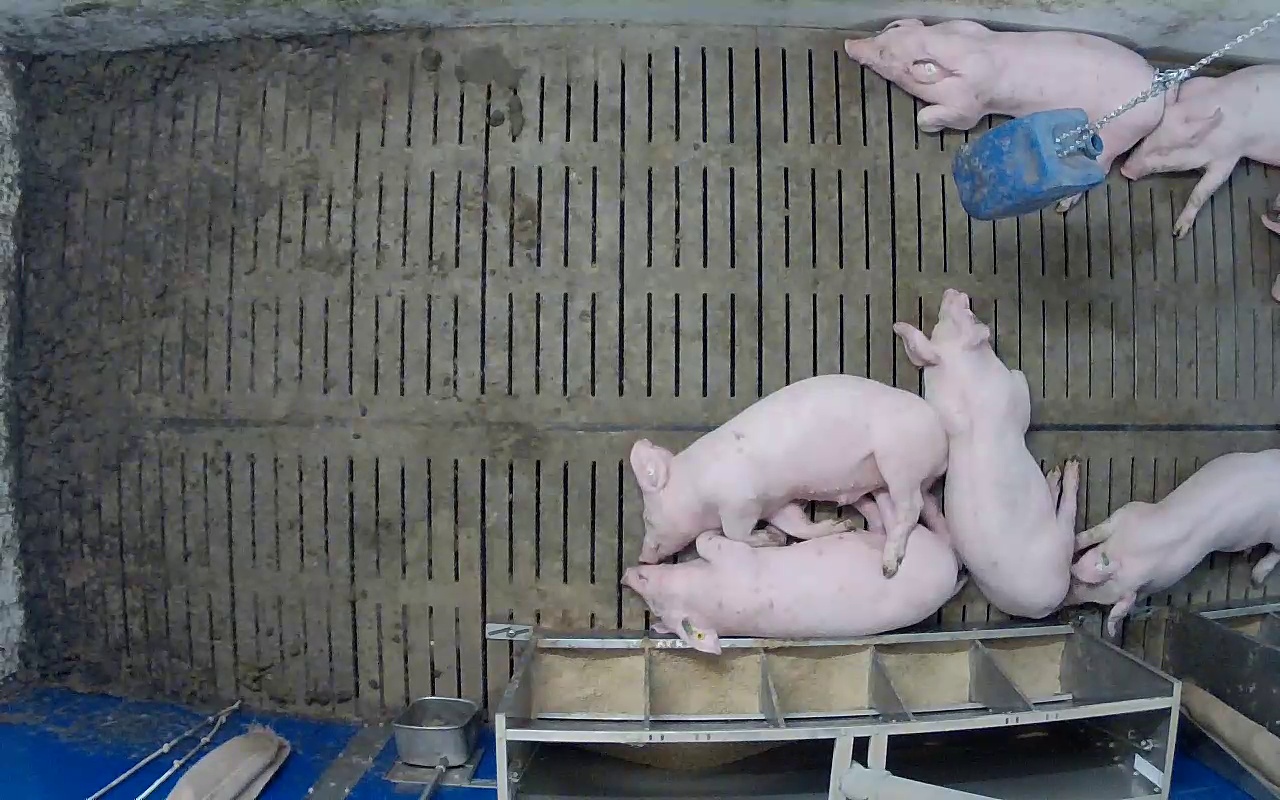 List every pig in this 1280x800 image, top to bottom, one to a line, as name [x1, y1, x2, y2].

pig [843, 18, 1165, 218]
pig [1121, 62, 1279, 241]
pig [890, 288, 1081, 621]
pig [631, 374, 965, 579]
pig [1061, 446, 1279, 636]
pig [619, 489, 972, 656]